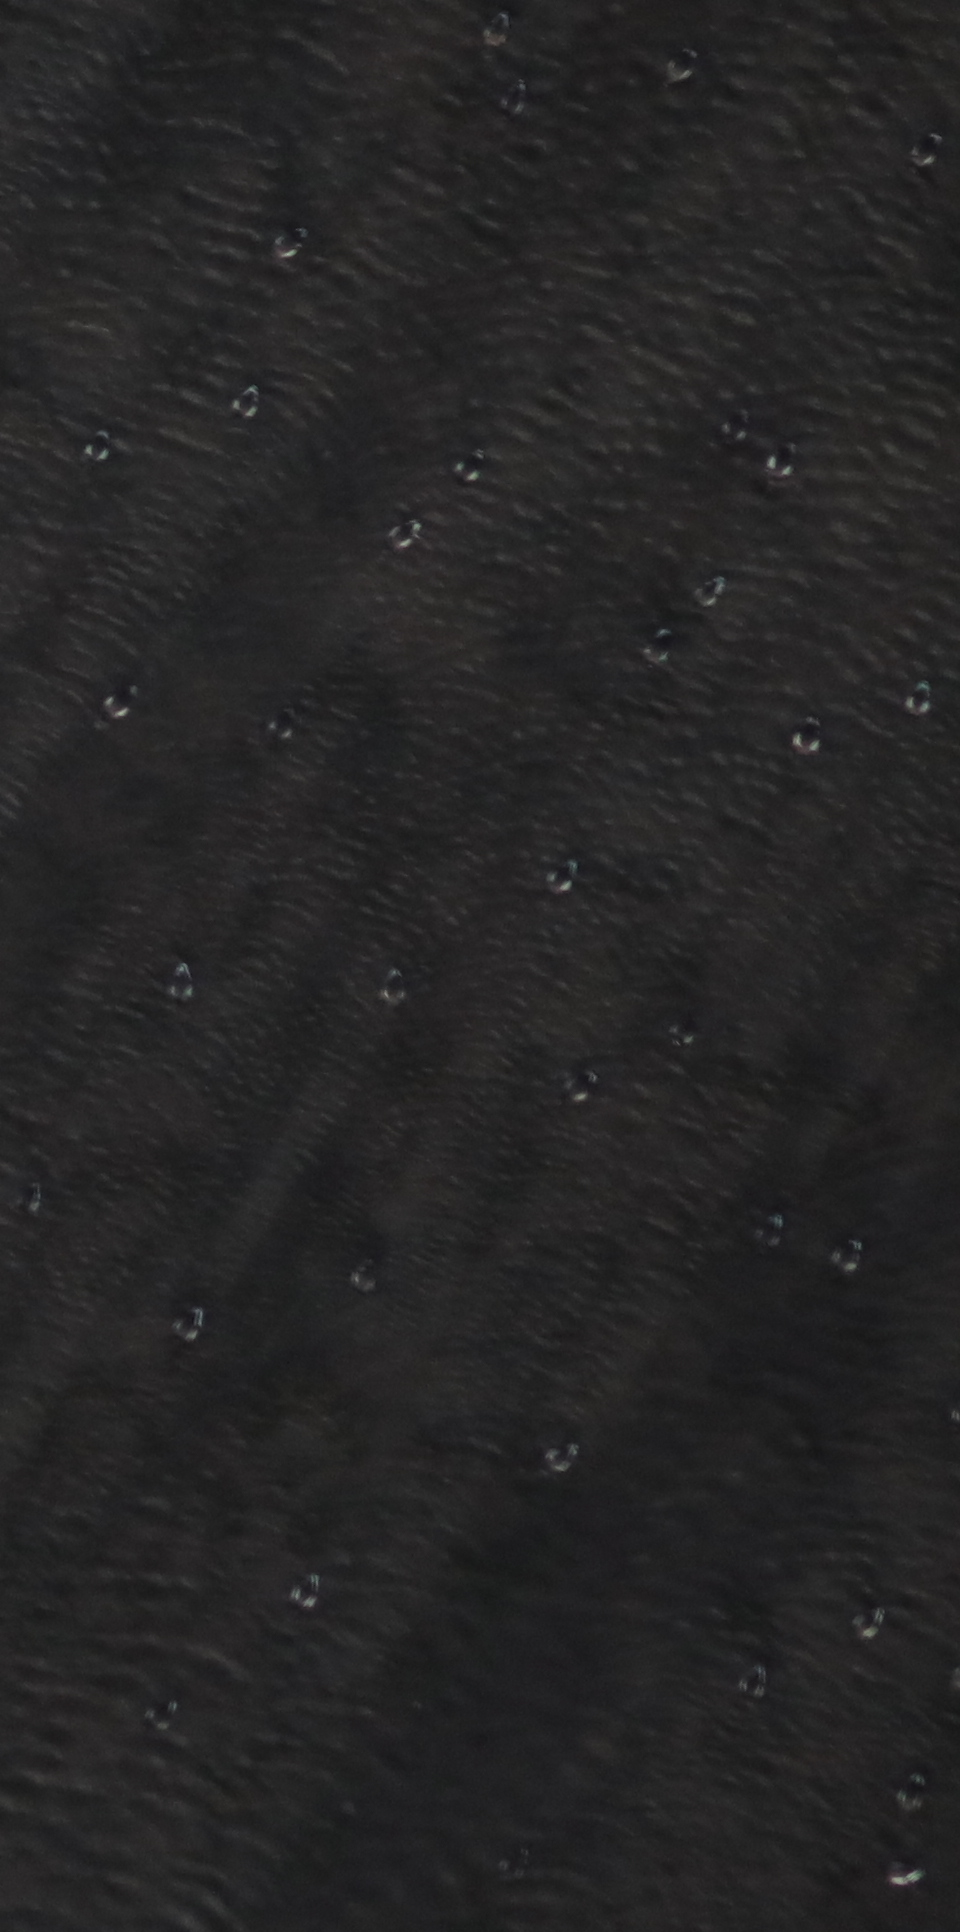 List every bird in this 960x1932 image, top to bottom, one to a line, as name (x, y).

brant (497, 36)
brant (692, 63)
brant (510, 91)
brant (938, 155)
brant (283, 242)
brant (244, 403)
brant (735, 429)
brant (98, 453)
brant (473, 461)
brant (779, 468)
brant (405, 534)
brant (709, 594)
brant (657, 650)
brant (923, 700)
brant (115, 704)
brant (278, 729)
brant (805, 739)
brant (561, 883)
brant (182, 983)
brant (401, 990)
brant (684, 1033)
brant (578, 1089)
brant (29, 1201)
brant (764, 1230)
brant (844, 1256)
brant (365, 1279)
brant (187, 1328)
brant (564, 1452)
brant (311, 1593)
brant (865, 1621)
brant (757, 1681)
brant (168, 1719)
brant (909, 1792)
brant (509, 1872)
brant (913, 1879)